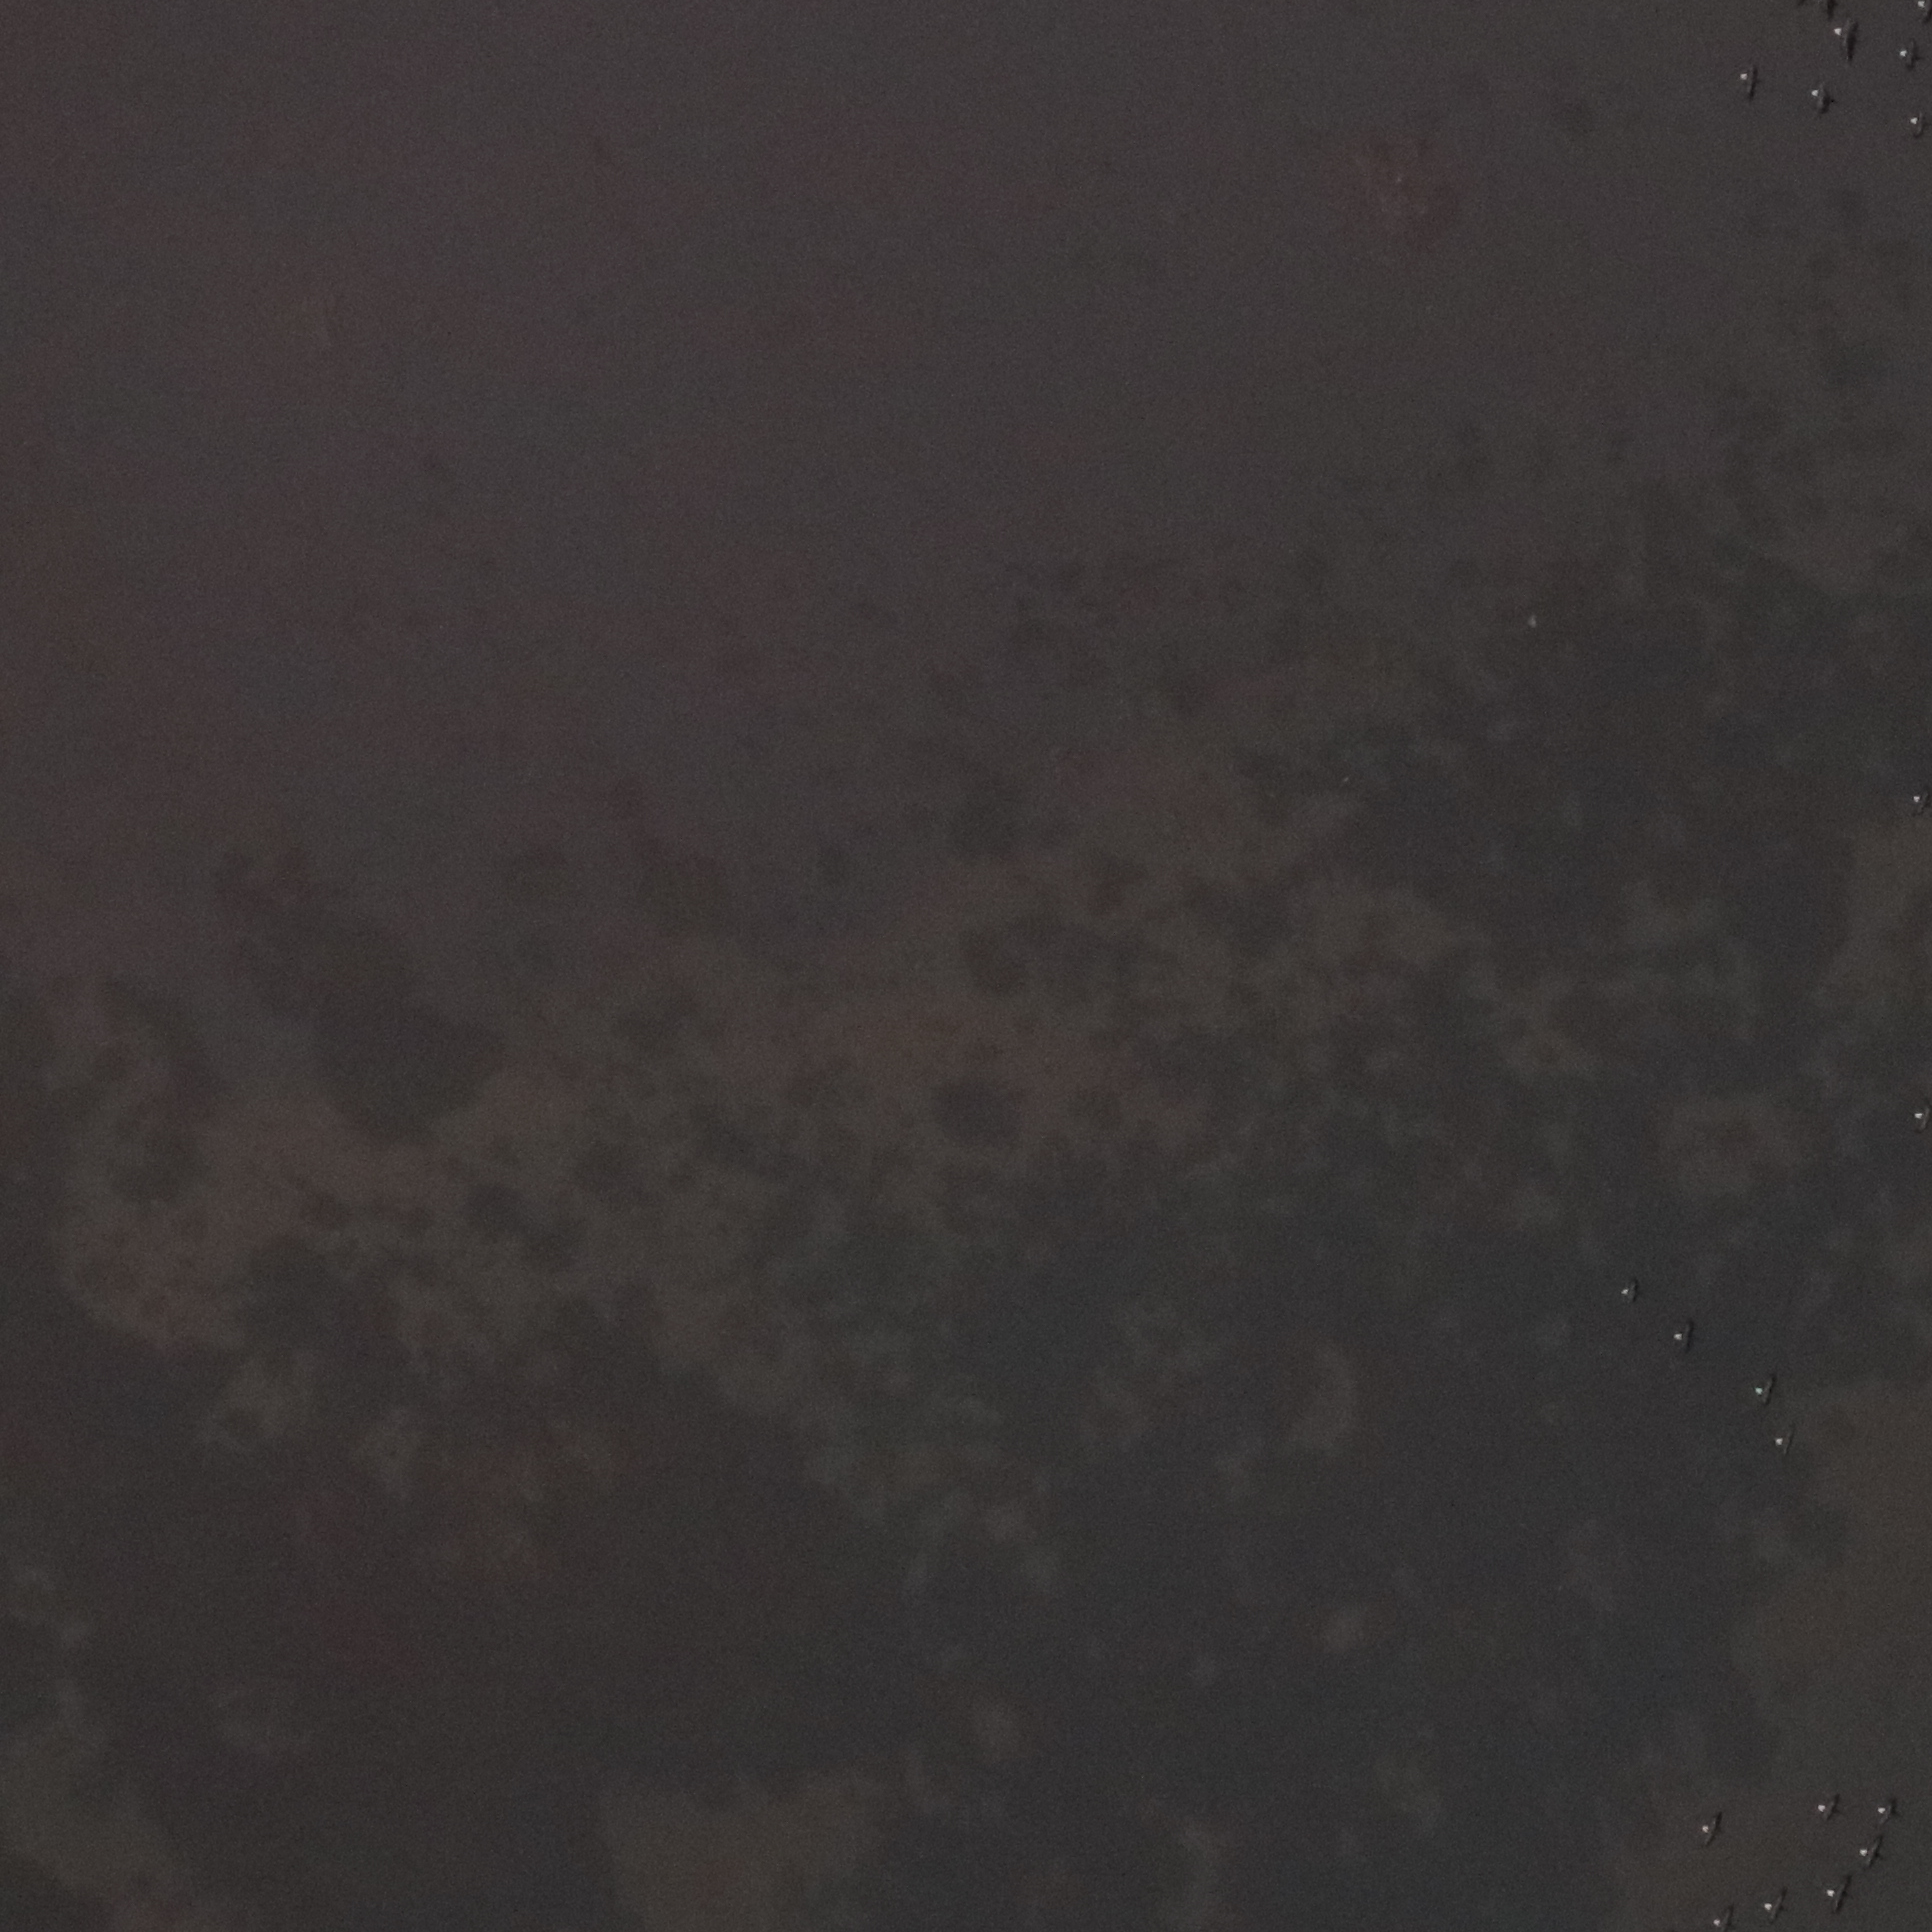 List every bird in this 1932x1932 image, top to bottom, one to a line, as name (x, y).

brant (1828, 1)
brant (1845, 32)
brant (1912, 49)
brant (1751, 75)
brant (1831, 97)
brant (1921, 123)
brant (1922, 801)
brant (1924, 1118)
brant (1626, 1296)
brant (1687, 1336)
brant (1766, 1398)
brant (1781, 1445)
brant (1831, 1806)
brant (1879, 1811)
brant (1714, 1829)
brant (1872, 1845)
brant (1838, 1896)
brant (1776, 1907)
brant (1725, 1921)